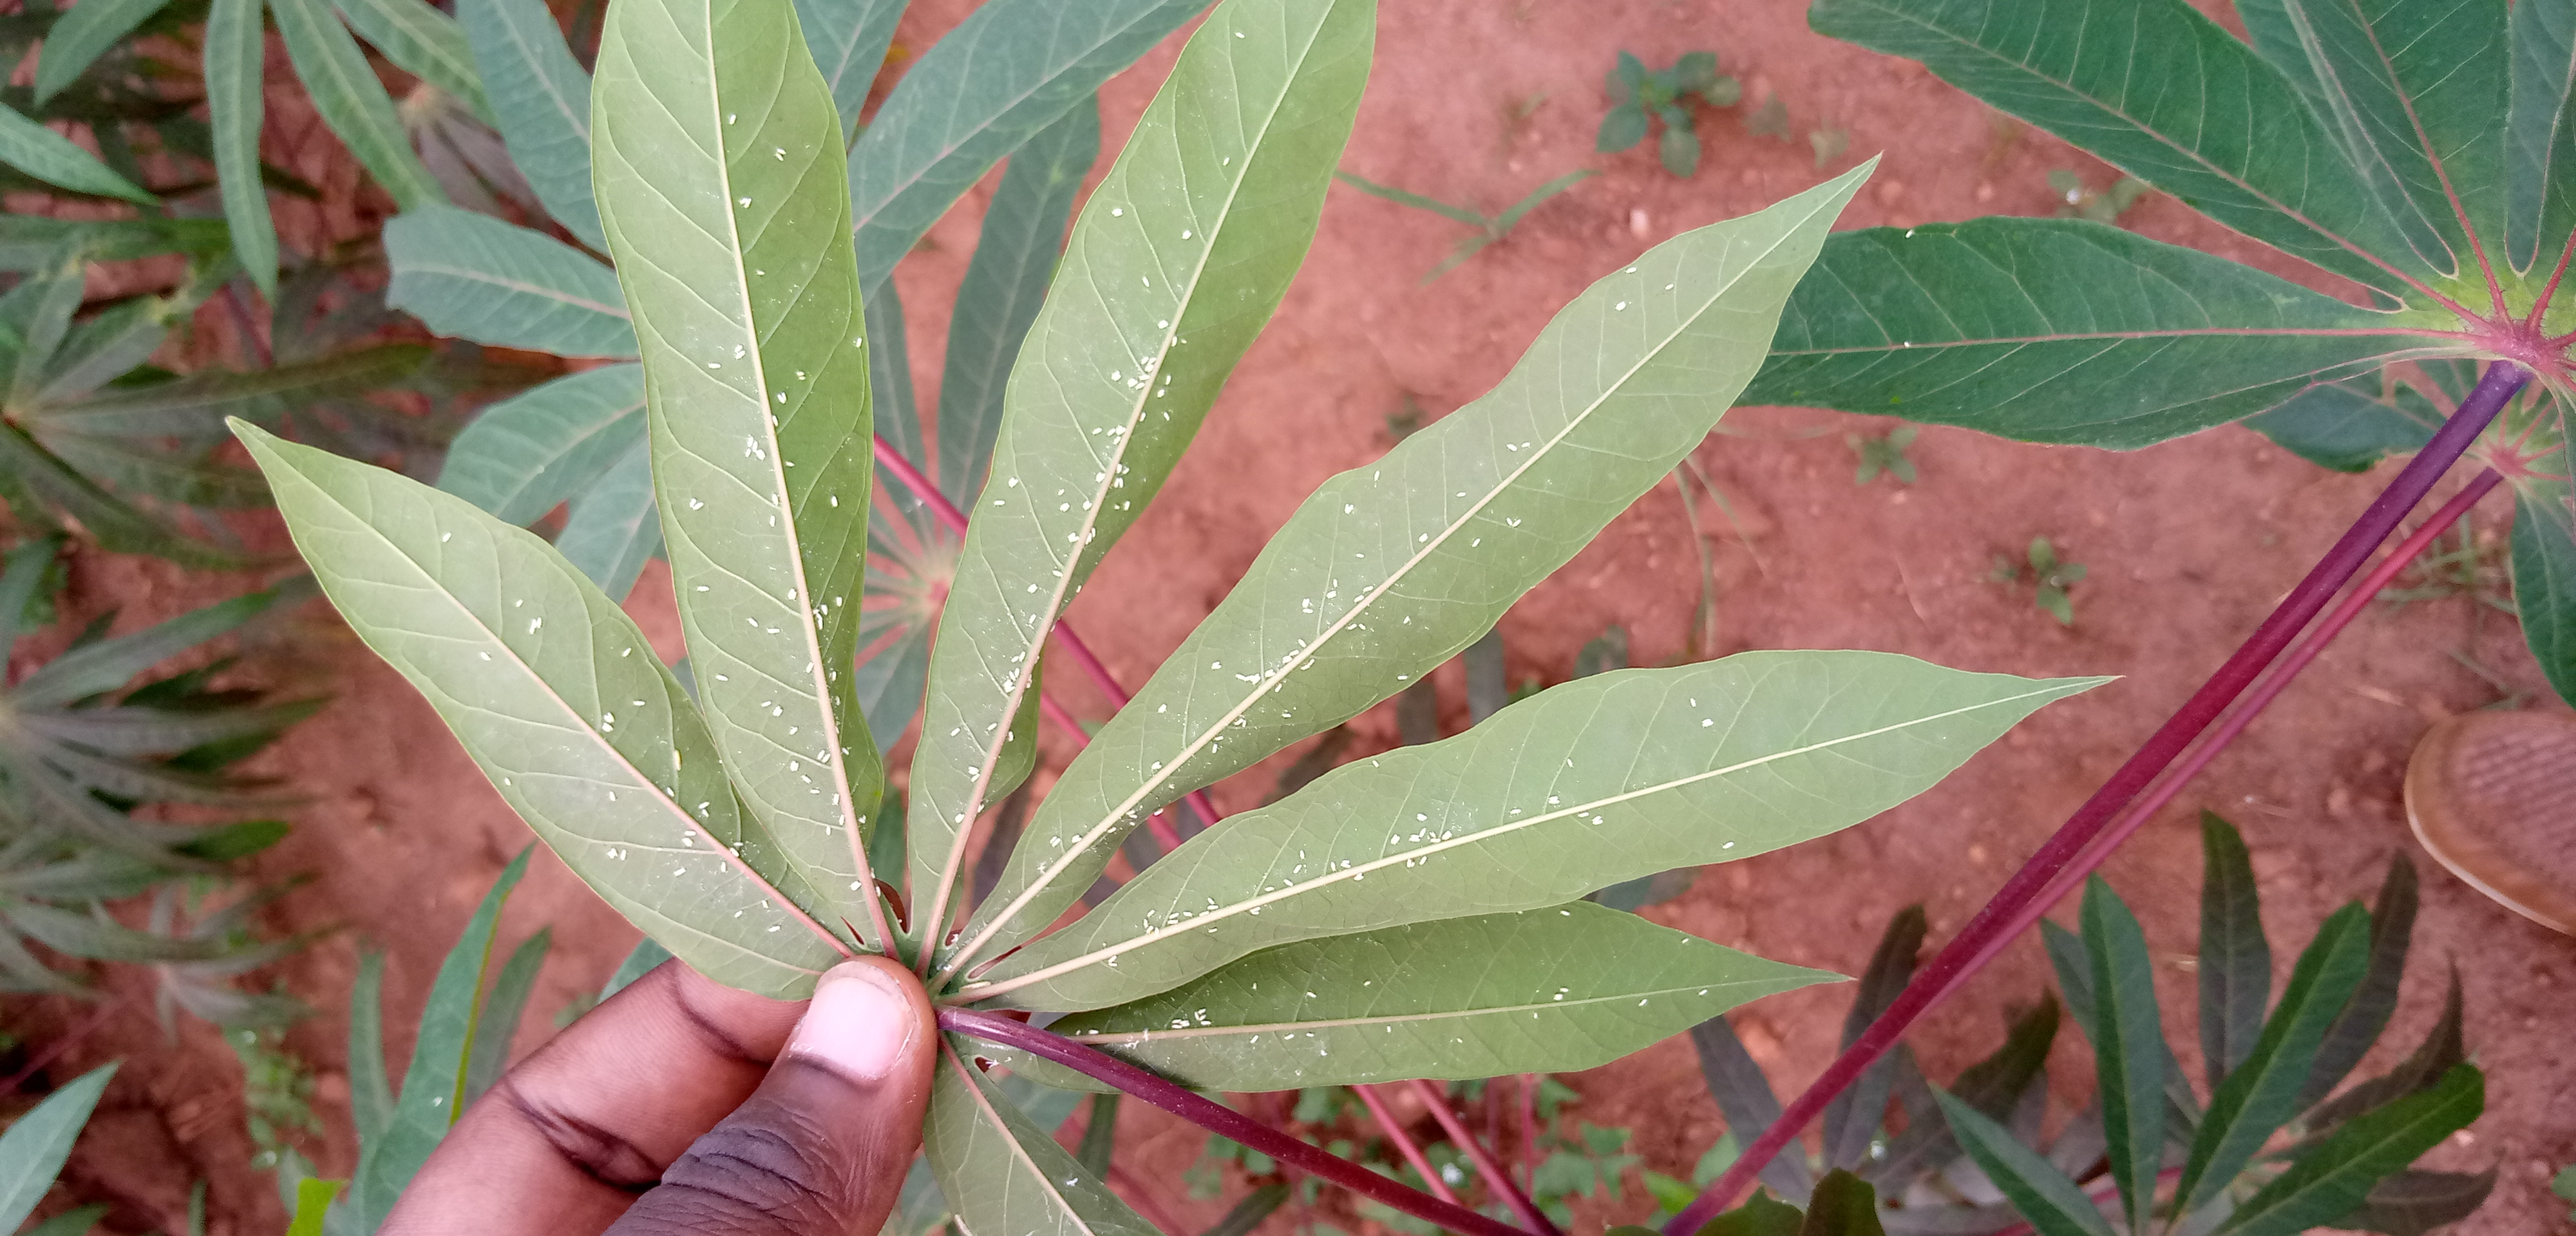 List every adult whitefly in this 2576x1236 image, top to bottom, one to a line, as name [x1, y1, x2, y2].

whitefly [1235, 28, 1249, 41]
whitefly [726, 112, 745, 128]
whitefly [773, 141, 795, 167]
whitefly [771, 144, 786, 160]
whitefly [1219, 153, 1236, 175]
whitefly [739, 196, 754, 213]
whitefly [1103, 201, 1124, 221]
whitefly [1175, 227, 1195, 242]
whitefly [1622, 260, 1640, 276]
whitefly [756, 262, 769, 283]
whitefly [1137, 270, 1159, 294]
whitefly [1663, 276, 1680, 294]
whitefly [1613, 297, 1627, 315]
whitefly [1155, 317, 1171, 330]
whitefly [1168, 333, 1183, 352]
whitefly [854, 337, 869, 348]
whitefly [733, 340, 750, 363]
whitefly [1135, 349, 1157, 373]
whitefly [1137, 357, 1157, 372]
whitefly [703, 357, 723, 372]
whitefly [796, 366, 811, 383]
whitefly [1108, 368, 1124, 385]
whitefly [1120, 371, 1153, 397]
whitefly [1164, 373, 1177, 388]
whitefly [1126, 377, 1145, 392]
whitefly [773, 384, 796, 411]
whitefly [1155, 386, 1168, 400]
whitefly [1136, 407, 1149, 426]
whitefly [1162, 409, 1177, 429]
whitefly [765, 410, 785, 435]
whitefly [1101, 423, 1129, 450]
whitefly [1106, 423, 1128, 449]
whitefly [1090, 425, 1106, 437]
whitefly [1504, 433, 1522, 456]
whitefly [742, 433, 772, 462]
whitefly [743, 436, 769, 463]
whitefly [1520, 439, 1535, 453]
whitefly [785, 459, 800, 476]
whitefly [1112, 463, 1131, 478]
whitefly [1095, 469, 1110, 487]
whitefly [1370, 469, 1388, 488]
whitefly [1111, 474, 1129, 494]
whitefly [1001, 476, 1021, 494]
whitefly [1053, 483, 1070, 500]
whitefly [763, 487, 781, 506]
whitefly [828, 487, 849, 508]
whitefly [1450, 489, 1468, 504]
whitefly [687, 492, 710, 512]
whitefly [987, 492, 1015, 510]
whitefly [685, 497, 706, 515]
whitefly [1081, 499, 1099, 517]
whitefly [1056, 501, 1072, 518]
whitefly [1120, 501, 1135, 514]
whitefly [1343, 502, 1358, 516]
whitefly [1503, 513, 1530, 532]
whitefly [1500, 514, 1521, 530]
whitefly [763, 514, 779, 528]
whitefly [1081, 523, 1099, 544]
whitefly [1081, 526, 1106, 548]
whitefly [439, 529, 459, 549]
whitefly [1063, 529, 1083, 546]
whitefly [1417, 529, 1431, 547]
whitefly [1470, 533, 1483, 551]
whitefly [1354, 548, 1369, 559]
whitefly [1048, 565, 1065, 581]
whitefly [1327, 577, 1345, 588]
whitefly [692, 577, 715, 597]
whitefly [1025, 579, 1042, 594]
whitefly [1025, 579, 1040, 595]
whitefly [1072, 580, 1086, 594]
whitefly [1356, 581, 1376, 595]
whitefly [786, 583, 804, 604]
whitefly [1322, 584, 1341, 605]
whitefly [511, 587, 531, 609]
whitefly [1292, 590, 1314, 616]
whitefly [1351, 591, 1368, 606]
whitefly [832, 592, 848, 610]
whitefly [817, 596, 833, 617]
whitefly [1298, 599, 1314, 616]
whitefly [809, 604, 826, 635]
whitefly [1400, 609, 1419, 627]
whitefly [746, 613, 759, 628]
whitefly [1025, 613, 1039, 630]
whitefly [1354, 615, 1370, 635]
whitefly [525, 615, 542, 635]
whitefly [529, 615, 545, 636]
whitefly [1339, 615, 1363, 636]
whitefly [762, 620, 785, 638]
whitefly [1297, 633, 1312, 648]
whitefly [621, 642, 639, 665]
whitefly [1273, 642, 1295, 668]
whitefly [472, 645, 494, 662]
whitefly [1009, 645, 1028, 664]
whitefly [1286, 645, 1301, 659]
whitefly [1008, 648, 1030, 664]
whitefly [802, 655, 819, 677]
whitefly [1206, 657, 1224, 674]
whitefly [1300, 659, 1316, 673]
whitefly [828, 664, 841, 684]
whitefly [1005, 664, 1019, 684]
whitefly [1259, 665, 1280, 682]
whitefly [997, 668, 1018, 698]
whitefly [1396, 668, 1412, 684]
whitefly [711, 671, 730, 688]
whitefly [1019, 671, 1035, 693]
whitefly [1233, 672, 1260, 689]
whitefly [1225, 673, 1262, 690]
whitefly [1269, 675, 1289, 693]
whitefly [1685, 691, 1698, 709]
whitefly [1157, 693, 1173, 716]
whitefly [631, 696, 646, 709]
whitefly [760, 696, 774, 711]
whitefly [772, 700, 785, 719]
whitefly [600, 706, 622, 727]
whitefly [1276, 707, 1303, 725]
whitefly [1697, 709, 1718, 730]
whitefly [1226, 710, 1249, 728]
whitefly [1231, 714, 1255, 727]
whitefly [595, 715, 616, 736]
whitefly [985, 718, 998, 733]
whitefly [787, 722, 808, 740]
whitefly [947, 725, 963, 741]
whitefly [1006, 729, 1017, 742]
whitefly [1208, 731, 1227, 745]
whitefly [1207, 736, 1232, 761]
whitefly [837, 742, 855, 757]
whitefly [812, 745, 846, 775]
whitefly [816, 747, 833, 769]
whitefly [1562, 754, 1581, 769]
whitefly [786, 754, 803, 776]
whitefly [1370, 757, 1386, 774]
whitefly [1148, 758, 1168, 773]
whitefly [959, 762, 981, 778]
whitefly [968, 762, 987, 782]
whitefly [798, 767, 817, 789]
whitefly [495, 772, 518, 789]
whitefly [663, 784, 677, 799]
whitefly [807, 785, 826, 802]
whitefly [609, 789, 619, 804]
whitefly [1544, 790, 1564, 810]
whitefly [1547, 791, 1566, 809]
whitefly [696, 792, 714, 822]
whitefly [831, 793, 851, 809]
whitefly [694, 796, 710, 816]
whitefly [978, 797, 989, 814]
whitefly [1121, 801, 1144, 825]
whitefly [1151, 802, 1173, 821]
whitefly [1507, 802, 1526, 819]
whitefly [1126, 805, 1142, 823]
whitefly [945, 808, 968, 829]
whitefly [1574, 808, 1594, 821]
whitefly [838, 809, 851, 829]
whitefly [1592, 809, 1606, 829]
whitefly [1416, 811, 1428, 823]
whitefly [858, 812, 869, 825]
whitefly [820, 815, 838, 843]
whitefly [681, 823, 699, 843]
whitefly [1408, 823, 1430, 842]
whitefly [1438, 823, 1457, 842]
whitefly [1107, 826, 1121, 834]
whitefly [1404, 827, 1432, 841]
whitefly [1044, 829, 1061, 848]
whitefly [678, 829, 697, 853]
whitefly [1427, 831, 1442, 845]
whitefly [1066, 832, 1086, 846]
whitefly [1387, 833, 1412, 847]
whitefly [1718, 835, 1736, 851]
whitefly [727, 836, 750, 863]
whitefly [723, 837, 744, 859]
whitefly [607, 839, 623, 863]
whitefly [619, 846, 634, 866]
whitefly [1298, 847, 1311, 862]
whitefly [1402, 851, 1420, 868]
whitefly [1337, 852, 1358, 871]
whitefly [1328, 854, 1343, 876]
whitefly [1414, 854, 1438, 870]
whitefly [717, 855, 732, 876]
whitefly [1291, 861, 1308, 876]
whitefly [1344, 864, 1371, 885]
whitefly [673, 865, 690, 879]
whitefly [869, 866, 878, 878]
whitefly [849, 874, 865, 897]
whitefly [1276, 878, 1296, 895]
whitefly [1262, 880, 1277, 897]
whitefly [871, 883, 890, 903]
whitefly [1207, 892, 1220, 914]
whitefly [759, 893, 777, 914]
whitefly [1141, 895, 1155, 919]
whitefly [1248, 903, 1264, 918]
whitefly [727, 903, 748, 921]
whitefly [1558, 903, 1577, 922]
whitefly [1165, 904, 1181, 929]
whitefly [1182, 904, 1195, 924]
whitefly [1201, 904, 1217, 921]
whitefly [1139, 915, 1164, 937]
whitefly [767, 919, 784, 941]
whitefly [1206, 926, 1224, 935]
whitefly [1676, 932, 1692, 955]
whitefly [1105, 951, 1123, 971]
whitefly [1104, 954, 1125, 971]
whitefly [1358, 976, 1378, 995]
whitefly [1691, 977, 1710, 998]
whitefly [1249, 979, 1265, 991]
whitefly [1554, 980, 1575, 997]
whitefly [1537, 983, 1569, 1007]
whitefly [1302, 986, 1323, 1004]
whitefly [1631, 993, 1652, 1010]
whitefly [1192, 1001, 1219, 1031]
whitefly [1191, 1004, 1214, 1029]
whitefly [1531, 1006, 1543, 1023]
whitefly [1162, 1014, 1194, 1034]
whitefly [1164, 1014, 1190, 1033]
whitefly [1377, 1017, 1394, 1038]
whitefly [1074, 1024, 1086, 1038]
whitefly [1084, 1025, 1104, 1042]
whitefly [1277, 1027, 1298, 1040]
whitefly [1298, 1029, 1318, 1048]
whitefly [1451, 1031, 1468, 1046]
whitefly [1242, 1033, 1263, 1047]
whitefly [1316, 1044, 1334, 1062]